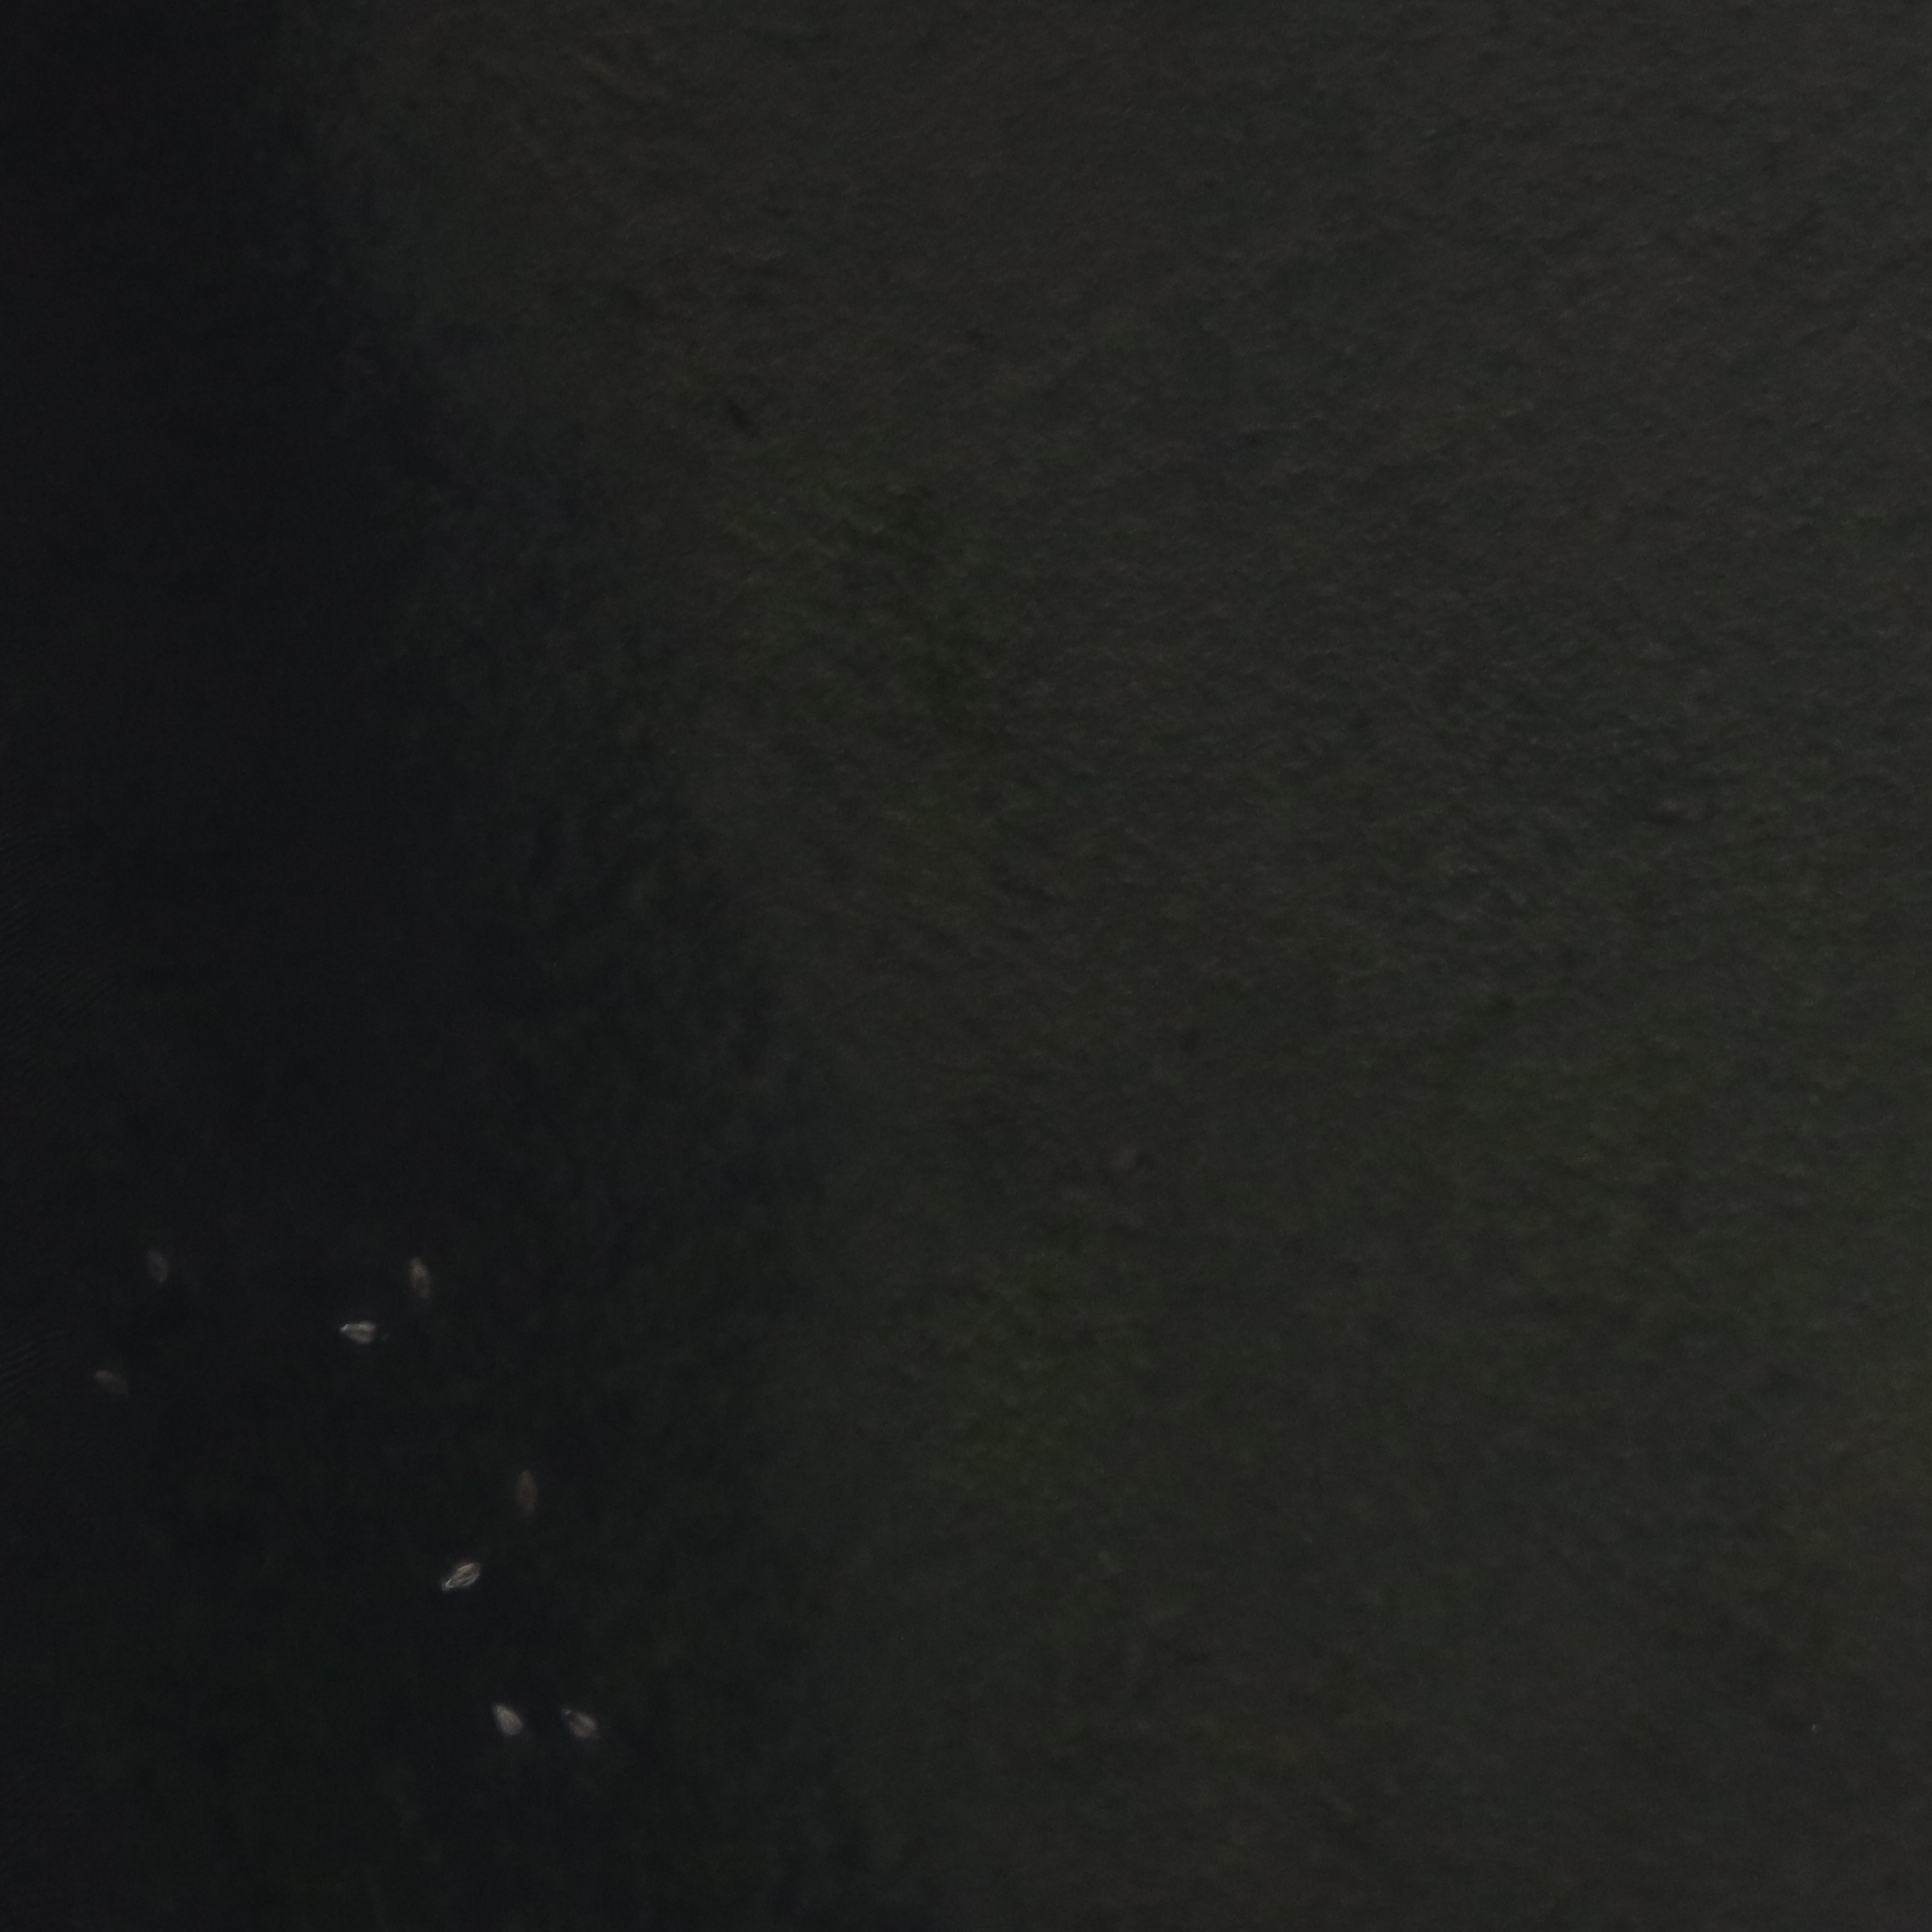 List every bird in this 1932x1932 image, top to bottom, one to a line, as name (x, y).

brant (161, 1268)
brant (419, 1278)
brant (370, 1329)
brant (111, 1388)
brant (529, 1489)
brant (466, 1572)
brant (503, 1720)
brant (590, 1727)